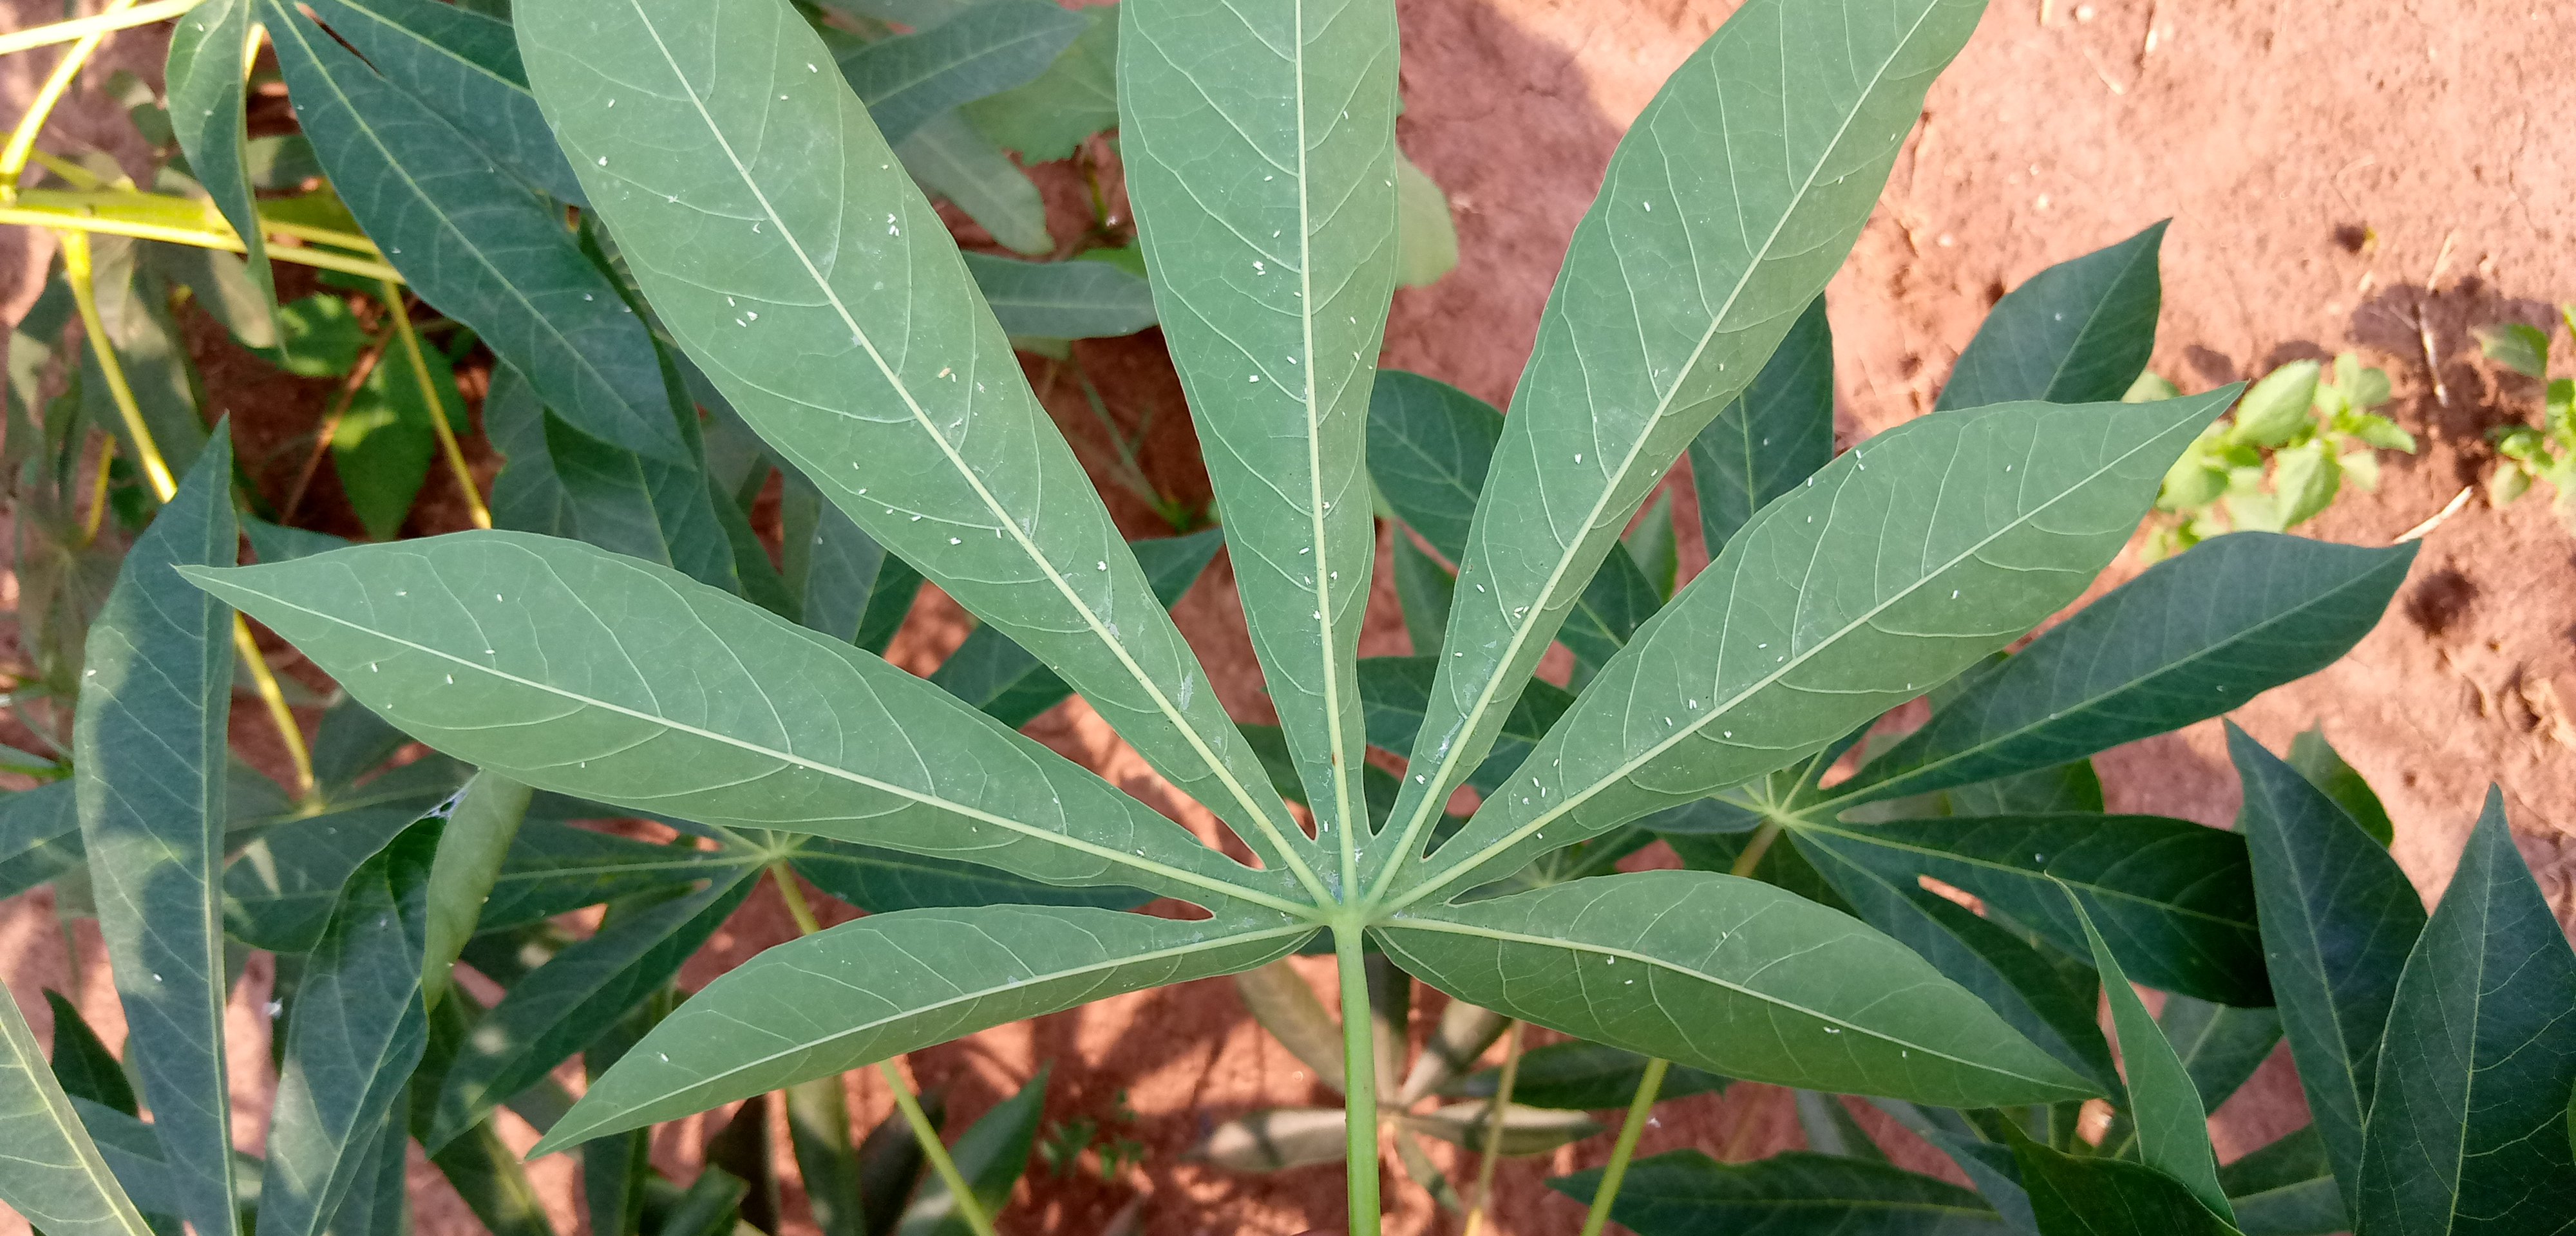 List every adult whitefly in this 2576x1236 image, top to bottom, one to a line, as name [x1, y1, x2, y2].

whitefly [196, 21, 205, 33]
whitefly [807, 61, 819, 74]
whitefly [780, 94, 790, 101]
whitefly [607, 97, 618, 108]
whitefly [296, 102, 308, 112]
whitefly [203, 108, 215, 117]
whitefly [1342, 109, 1350, 121]
whitefly [1888, 132, 1899, 143]
whitefly [597, 154, 609, 168]
whitefly [879, 161, 891, 172]
whitefly [1264, 174, 1274, 182]
whitefly [1837, 174, 1845, 187]
whitefly [1384, 177, 1393, 189]
whitefly [667, 192, 679, 203]
whitefly [1641, 199, 1652, 213]
whitefly [885, 210, 897, 223]
whitefly [751, 220, 762, 235]
whitefly [886, 223, 895, 237]
whitefly [895, 225, 903, 240]
whitefly [1272, 229, 1282, 239]
whitefly [391, 245, 401, 254]
whitefly [1252, 259, 1264, 270]
whitefly [1256, 270, 1267, 276]
whitefly [1292, 290, 1303, 298]
whitefly [583, 292, 594, 304]
whitefly [726, 295, 737, 308]
whitefly [623, 306, 632, 314]
whitefly [746, 310, 759, 322]
whitefly [2054, 310, 2063, 324]
whitefly [1349, 315, 1359, 324]
whitefly [735, 317, 748, 328]
whitefly [1352, 349, 1362, 362]
whitefly [1286, 354, 1298, 366]
whitefly [1718, 361, 1725, 373]
whitefly [938, 366, 952, 379]
whitefly [1652, 368, 1660, 379]
whitefly [951, 372, 958, 384]
whitefly [1247, 373, 1261, 384]
whitefly [976, 380, 986, 394]
whitefly [1590, 411, 1600, 424]
whitefly [949, 415, 964, 429]
whitefly [1761, 436, 1772, 446]
whitefly [1854, 447, 1862, 459]
whitefly [1574, 449, 1586, 467]
whitefly [852, 460, 861, 471]
whitefly [1857, 462, 1865, 471]
whitefly [2004, 464, 2013, 474]
whitefly [1650, 465, 1659, 480]
whitefly [1806, 474, 1814, 488]
whitefly [857, 486, 869, 496]
whitefly [1322, 500, 1332, 510]
whitefly [885, 507, 896, 516]
whitefly [910, 513, 923, 523]
whitefly [1806, 514, 1813, 525]
whitefly [995, 527, 1002, 540]
whitefly [817, 535, 825, 547]
whitefly [949, 536, 963, 547]
whitefly [1298, 547, 1311, 555]
whitefly [1096, 559, 1108, 573]
whitefly [1329, 569, 1339, 581]
whitefly [1302, 574, 1312, 586]
whitefly [1474, 581, 1488, 595]
whitefly [1950, 588, 1962, 602]
whitefly [395, 588, 410, 597]
whitefly [495, 592, 505, 603]
whitefly [1522, 604, 1529, 613]
whitefly [1513, 605, 1524, 612]
whitefly [1312, 609, 1323, 622]
whitefly [1511, 612, 1523, 619]
whitefly [1757, 641, 1770, 650]
whitefly [484, 648, 498, 655]
whitefly [1451, 650, 1465, 660]
whitefly [1776, 654, 1785, 662]
whitefly [370, 661, 379, 672]
whitefly [84, 666, 98, 680]
whitefly [446, 673, 455, 686]
whitefly [1904, 682, 1915, 691]
whitefly [1687, 697, 1693, 709]
whitefly [1692, 698, 1698, 710]
whitefly [386, 702, 395, 709]
whitefly [1664, 715, 1674, 727]
whitefly [1723, 729, 1733, 739]
whitefly [1551, 757, 1562, 767]
whitefly [580, 760, 586, 770]
whitefly [1412, 772, 1428, 785]
whitefly [1532, 775, 1540, 788]
whitefly [1540, 785, 1547, 798]
whitefly [1052, 796, 1060, 805]
whitefly [1521, 796, 1530, 806]
whitefly [1322, 818, 1329, 833]
whitefly [971, 825, 980, 834]
whitefly [1535, 830, 1544, 841]
whitefly [1135, 848, 1146, 856]
whitefly [1353, 850, 1365, 863]
whitefly [2033, 850, 2045, 864]
whitefly [481, 894, 491, 906]
whitefly [1278, 910, 1287, 919]
whitefly [1721, 929, 1728, 940]
whitefly [1605, 954, 1615, 966]
whitefly [446, 960, 456, 971]
whitefly [151, 970, 166, 985]
whitefly [1624, 979, 1634, 985]
whitefly [1823, 1025, 1841, 1036]
whitefly [1900, 1049, 1909, 1058]
whitefly [659, 1051, 670, 1063]